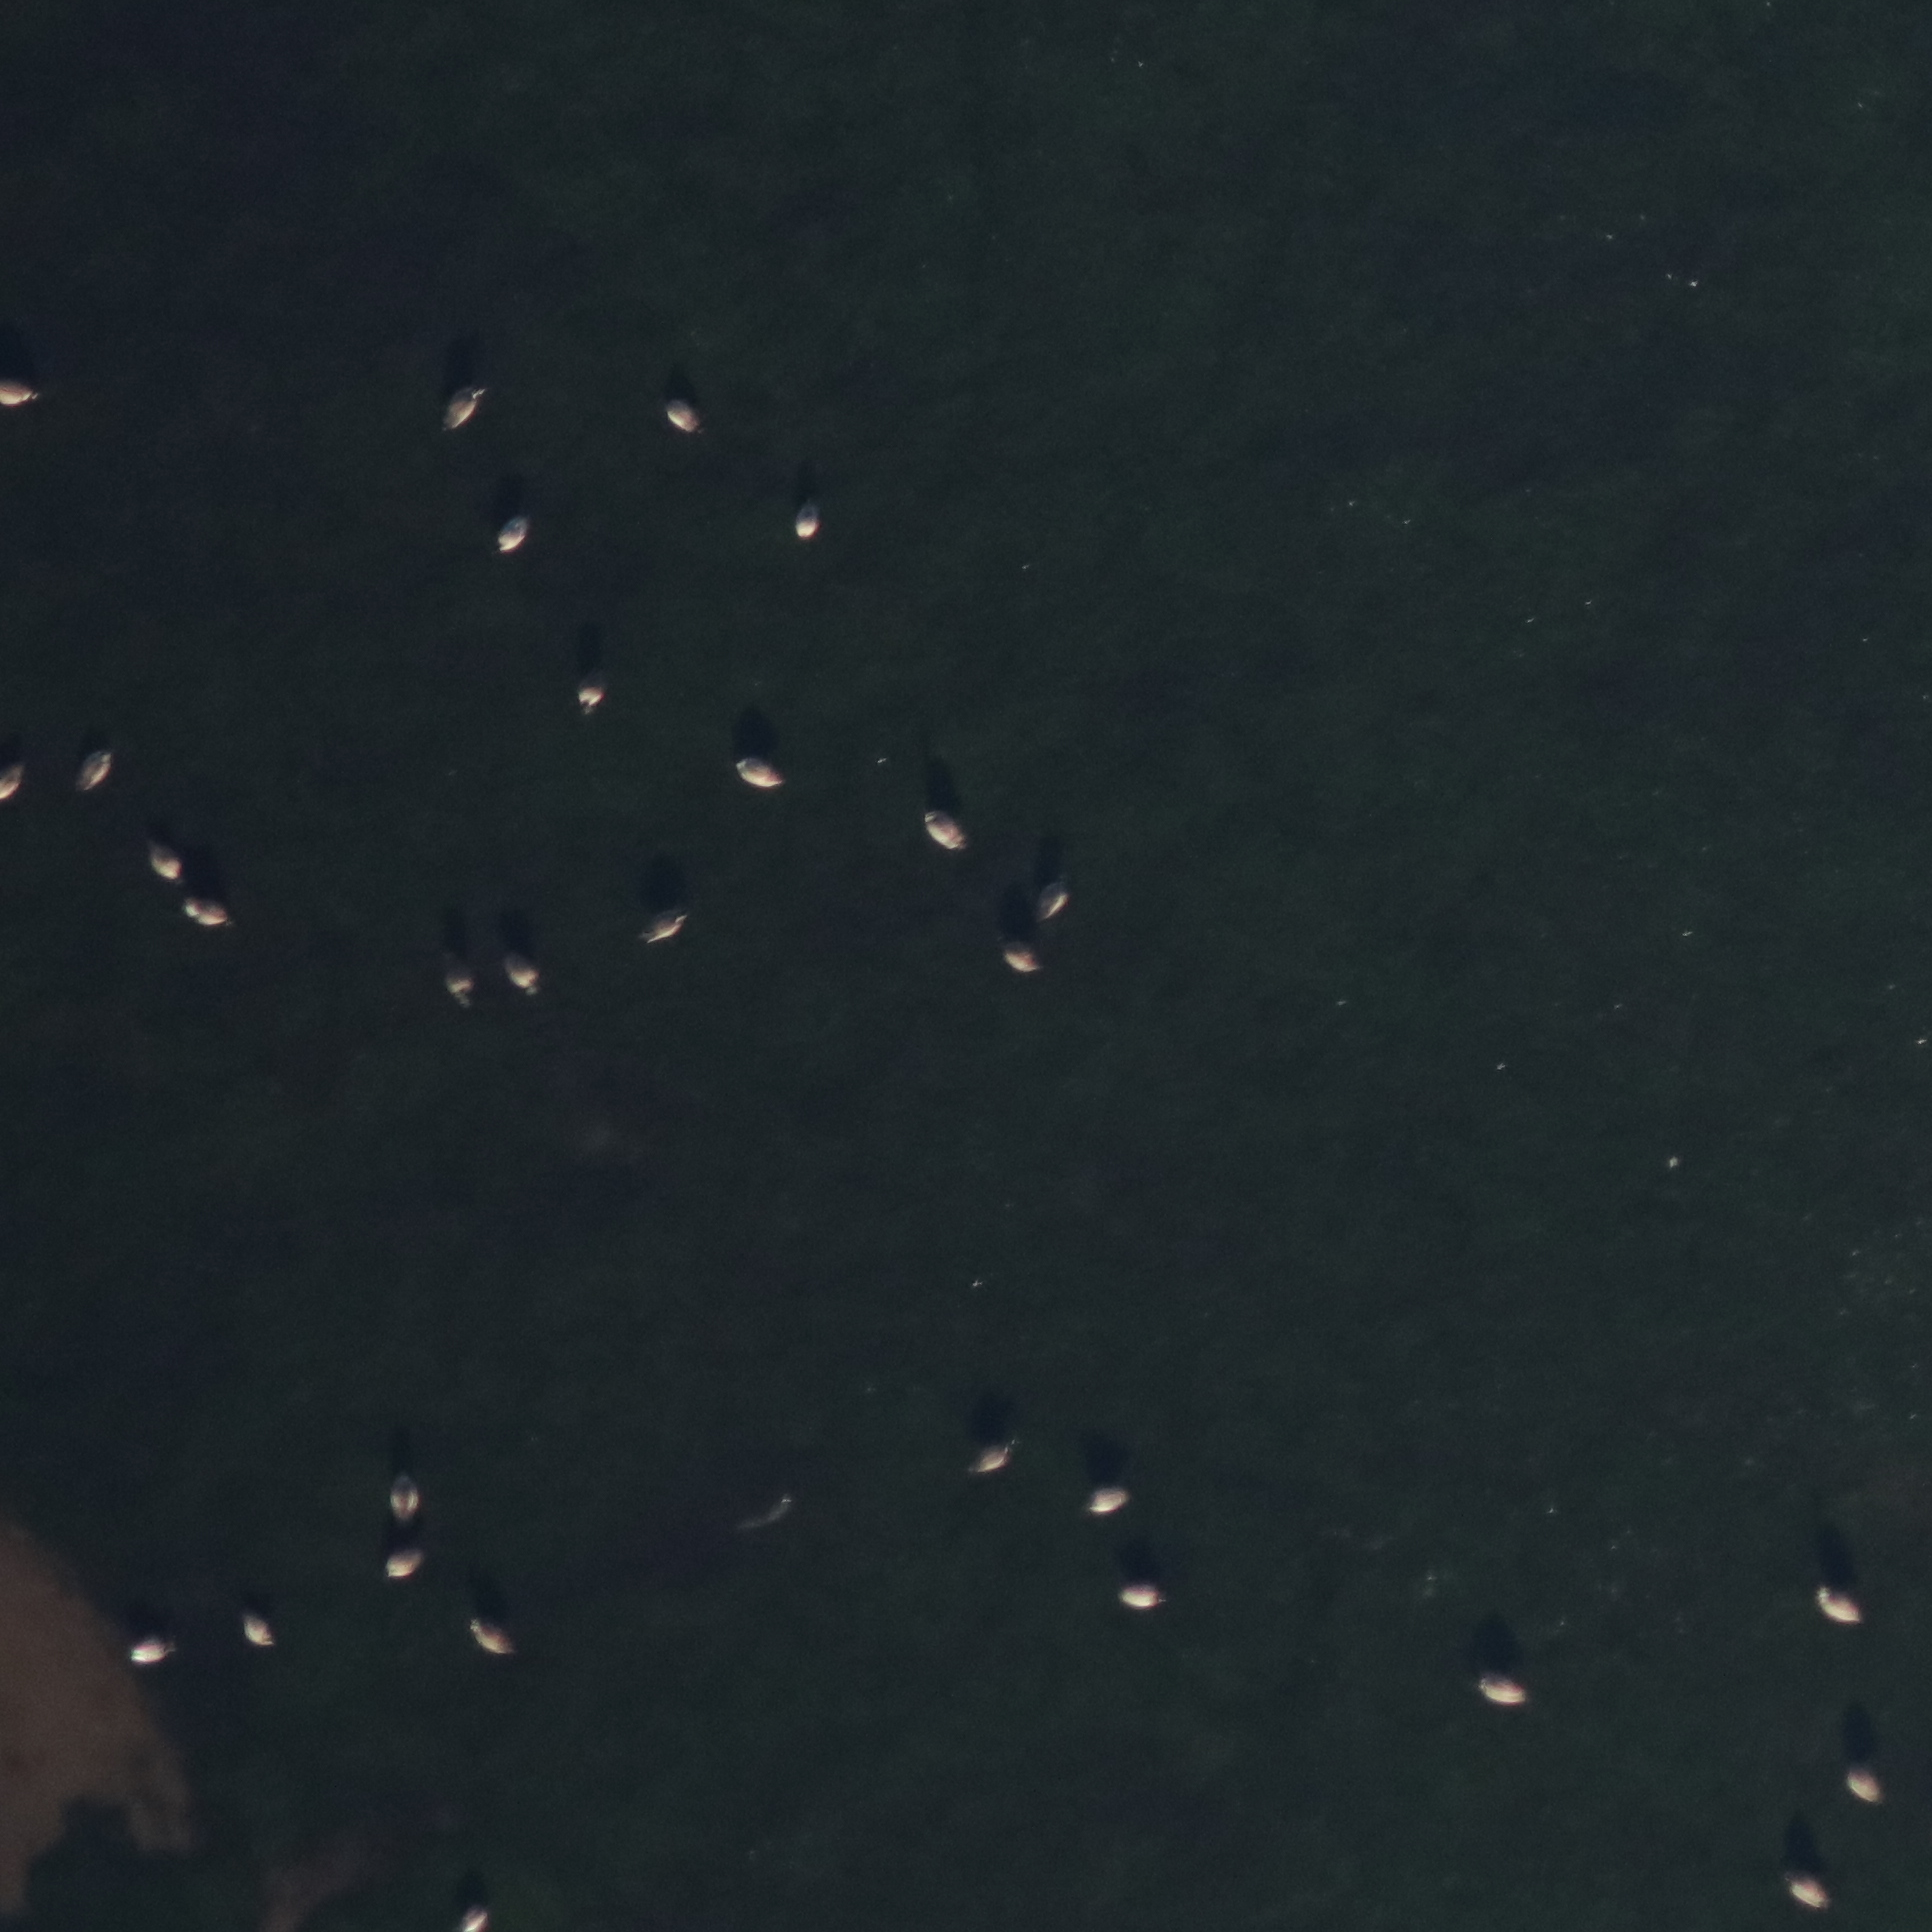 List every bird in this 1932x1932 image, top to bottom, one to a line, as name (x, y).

Canada goose (460, 407)
Canada goose (686, 415)
Canada goose (801, 516)
Canada goose (512, 529)
Canada goose (590, 699)
Canada goose (79, 769)
Canada goose (761, 773)
Canada goose (947, 831)
Canada goose (167, 872)
Canada goose (1052, 899)
Canada goose (204, 915)
Canada goose (663, 925)
Canada goose (1024, 957)
Canada goose (521, 973)
Canada goose (461, 982)
Canada goose (992, 1456)
Canada goose (403, 1487)
Canada goose (1111, 1495)
Canada goose (413, 1562)
Canada goose (1141, 1594)
Canada goose (1839, 1603)
Canada goose (251, 1633)
Canada goose (491, 1639)
Canada goose (148, 1651)
Canada goose (1504, 1687)
Canada goose (1862, 1779)
Canada goose (1803, 1886)
Canada goose (466, 1922)